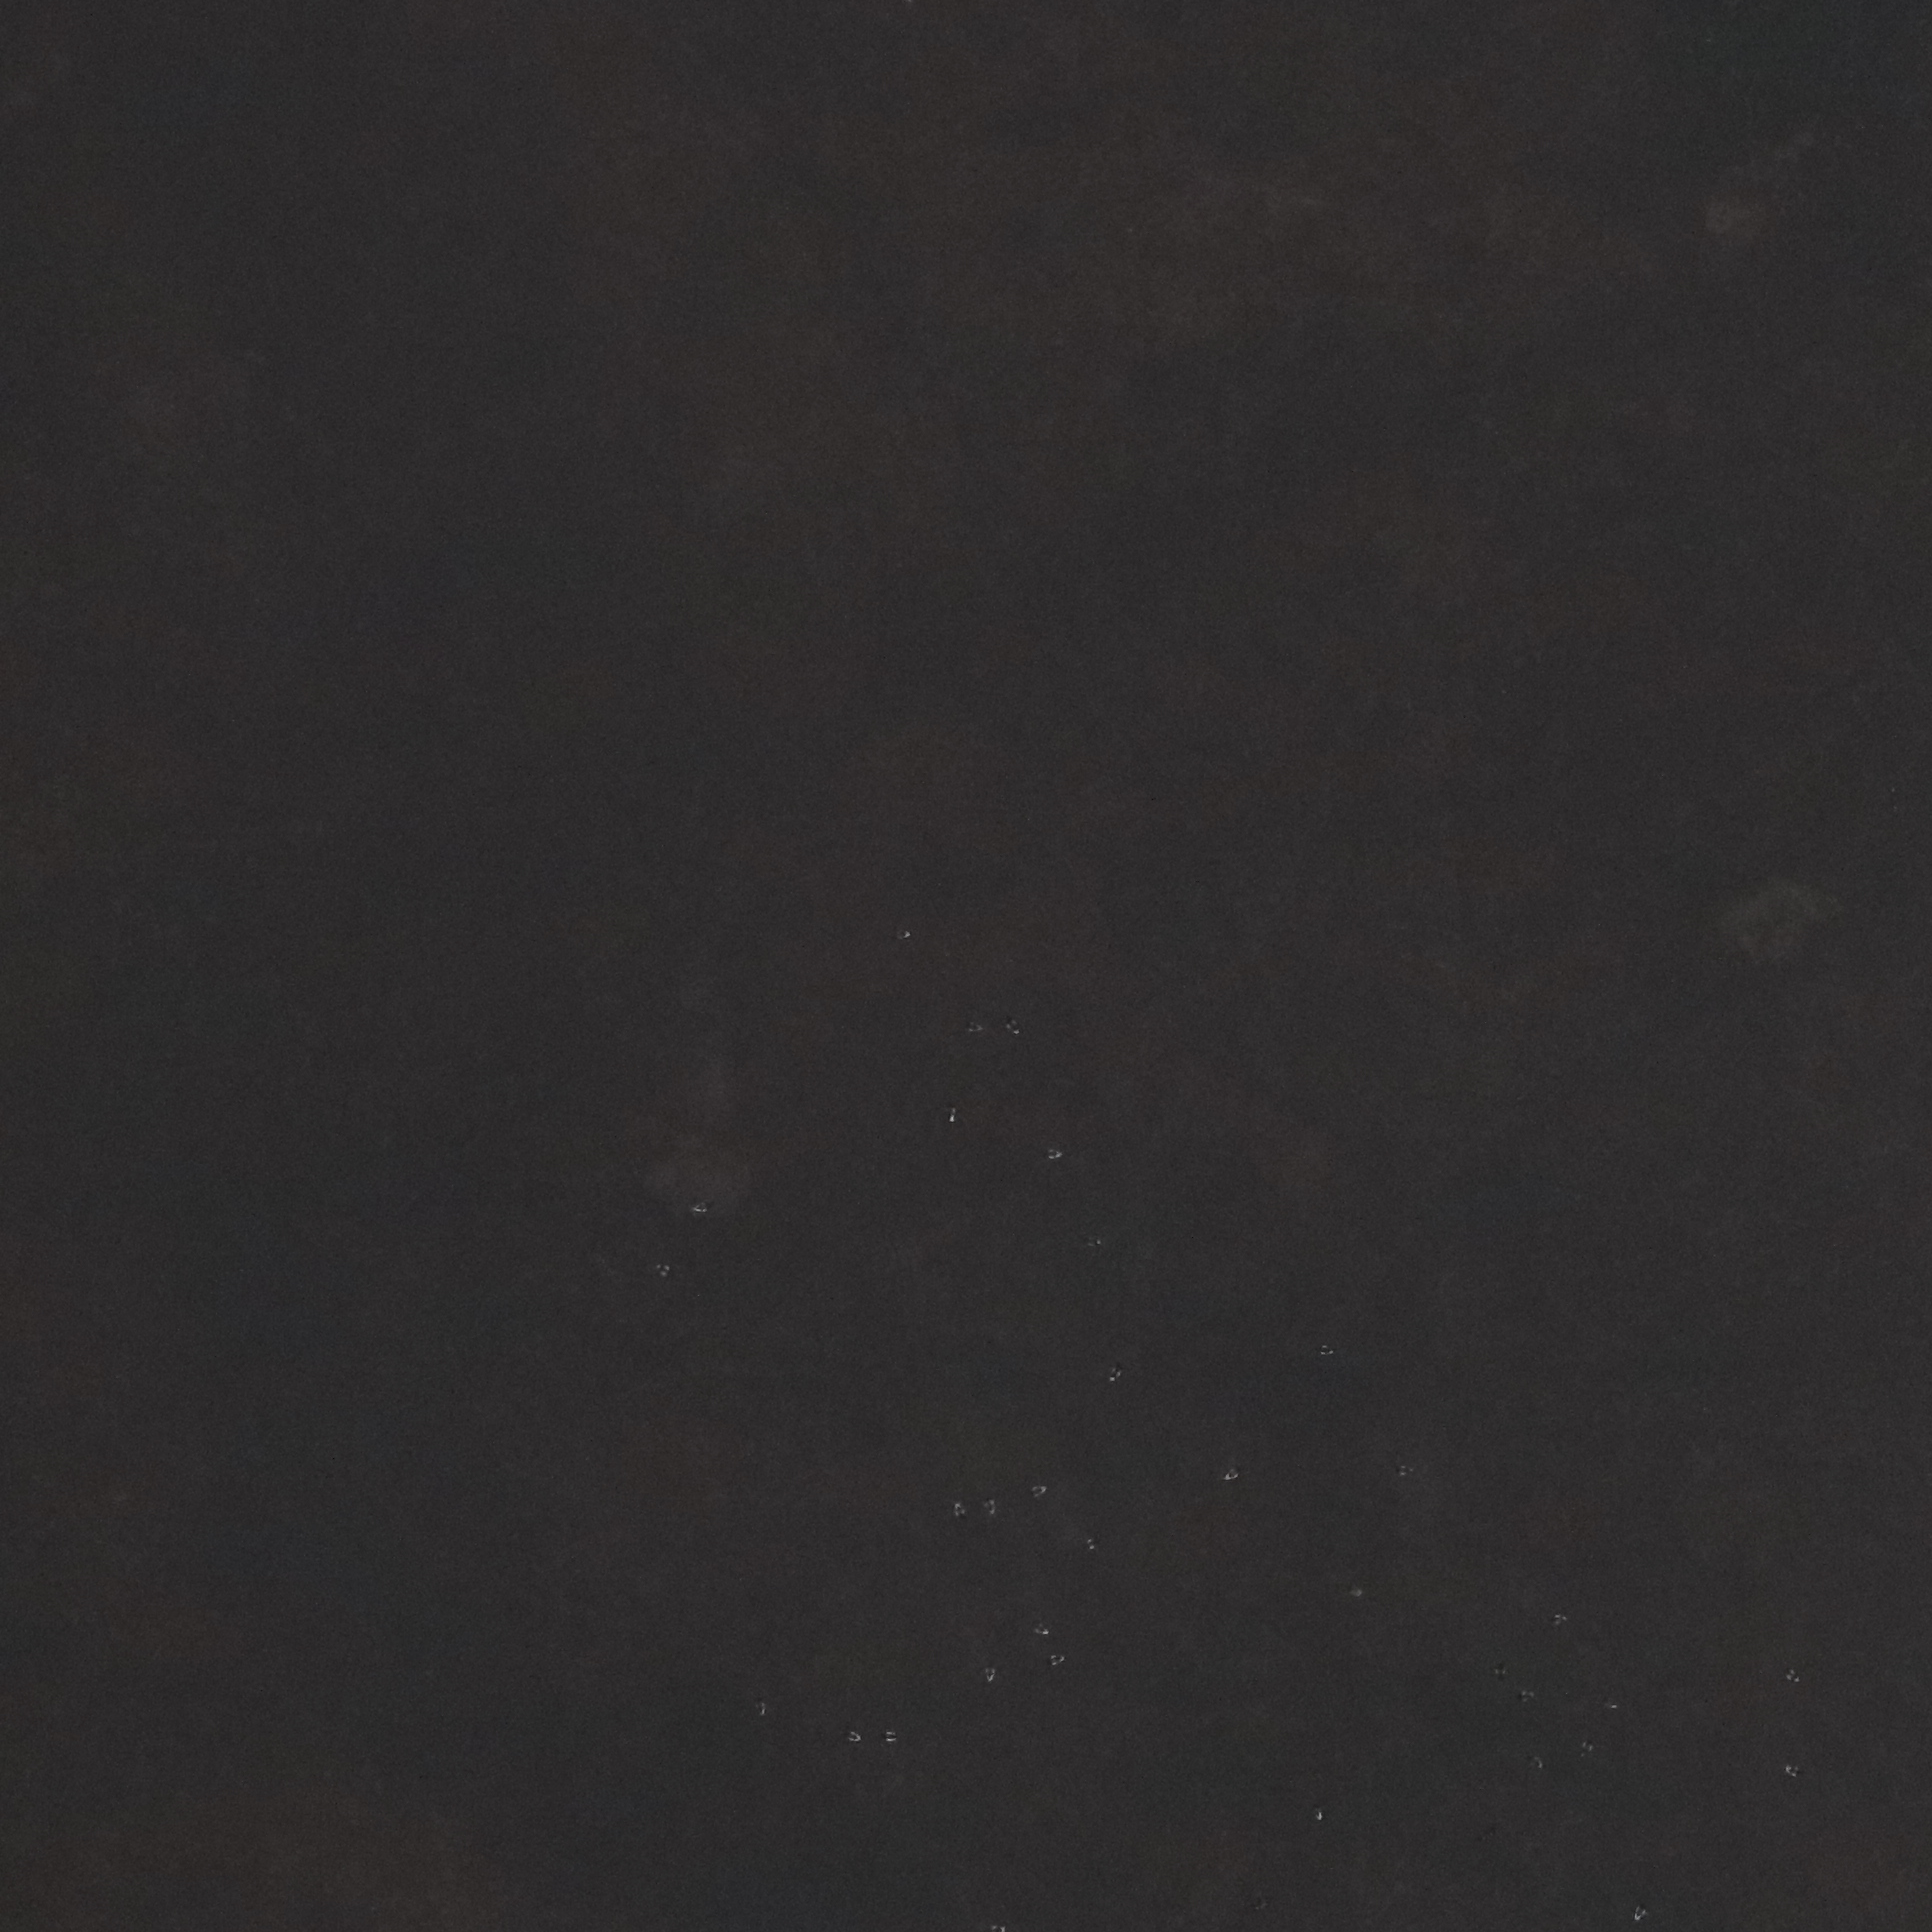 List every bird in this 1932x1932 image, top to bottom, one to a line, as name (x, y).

brant (905, 926)
brant (976, 1036)
brant (1026, 1036)
brant (954, 1111)
brant (1056, 1155)
brant (707, 1202)
brant (1095, 1236)
brant (663, 1264)
brant (1333, 1362)
brant (1125, 1373)
brant (1406, 1475)
brant (1228, 1483)
brant (1041, 1489)
brant (962, 1503)
brant (988, 1504)
brant (1087, 1549)
brant (1363, 1584)
brant (1044, 1622)
brant (1566, 1622)
brant (1056, 1665)
brant (1499, 1666)
brant (1795, 1675)
brant (980, 1676)
brant (1530, 1696)
brant (754, 1700)
brant (1606, 1703)
brant (849, 1732)
brant (895, 1736)
brant (1594, 1742)
brant (1537, 1764)
brant (1790, 1769)
brant (1315, 1806)
brant (1264, 1898)
brant (1642, 1918)
brant (1007, 1929)